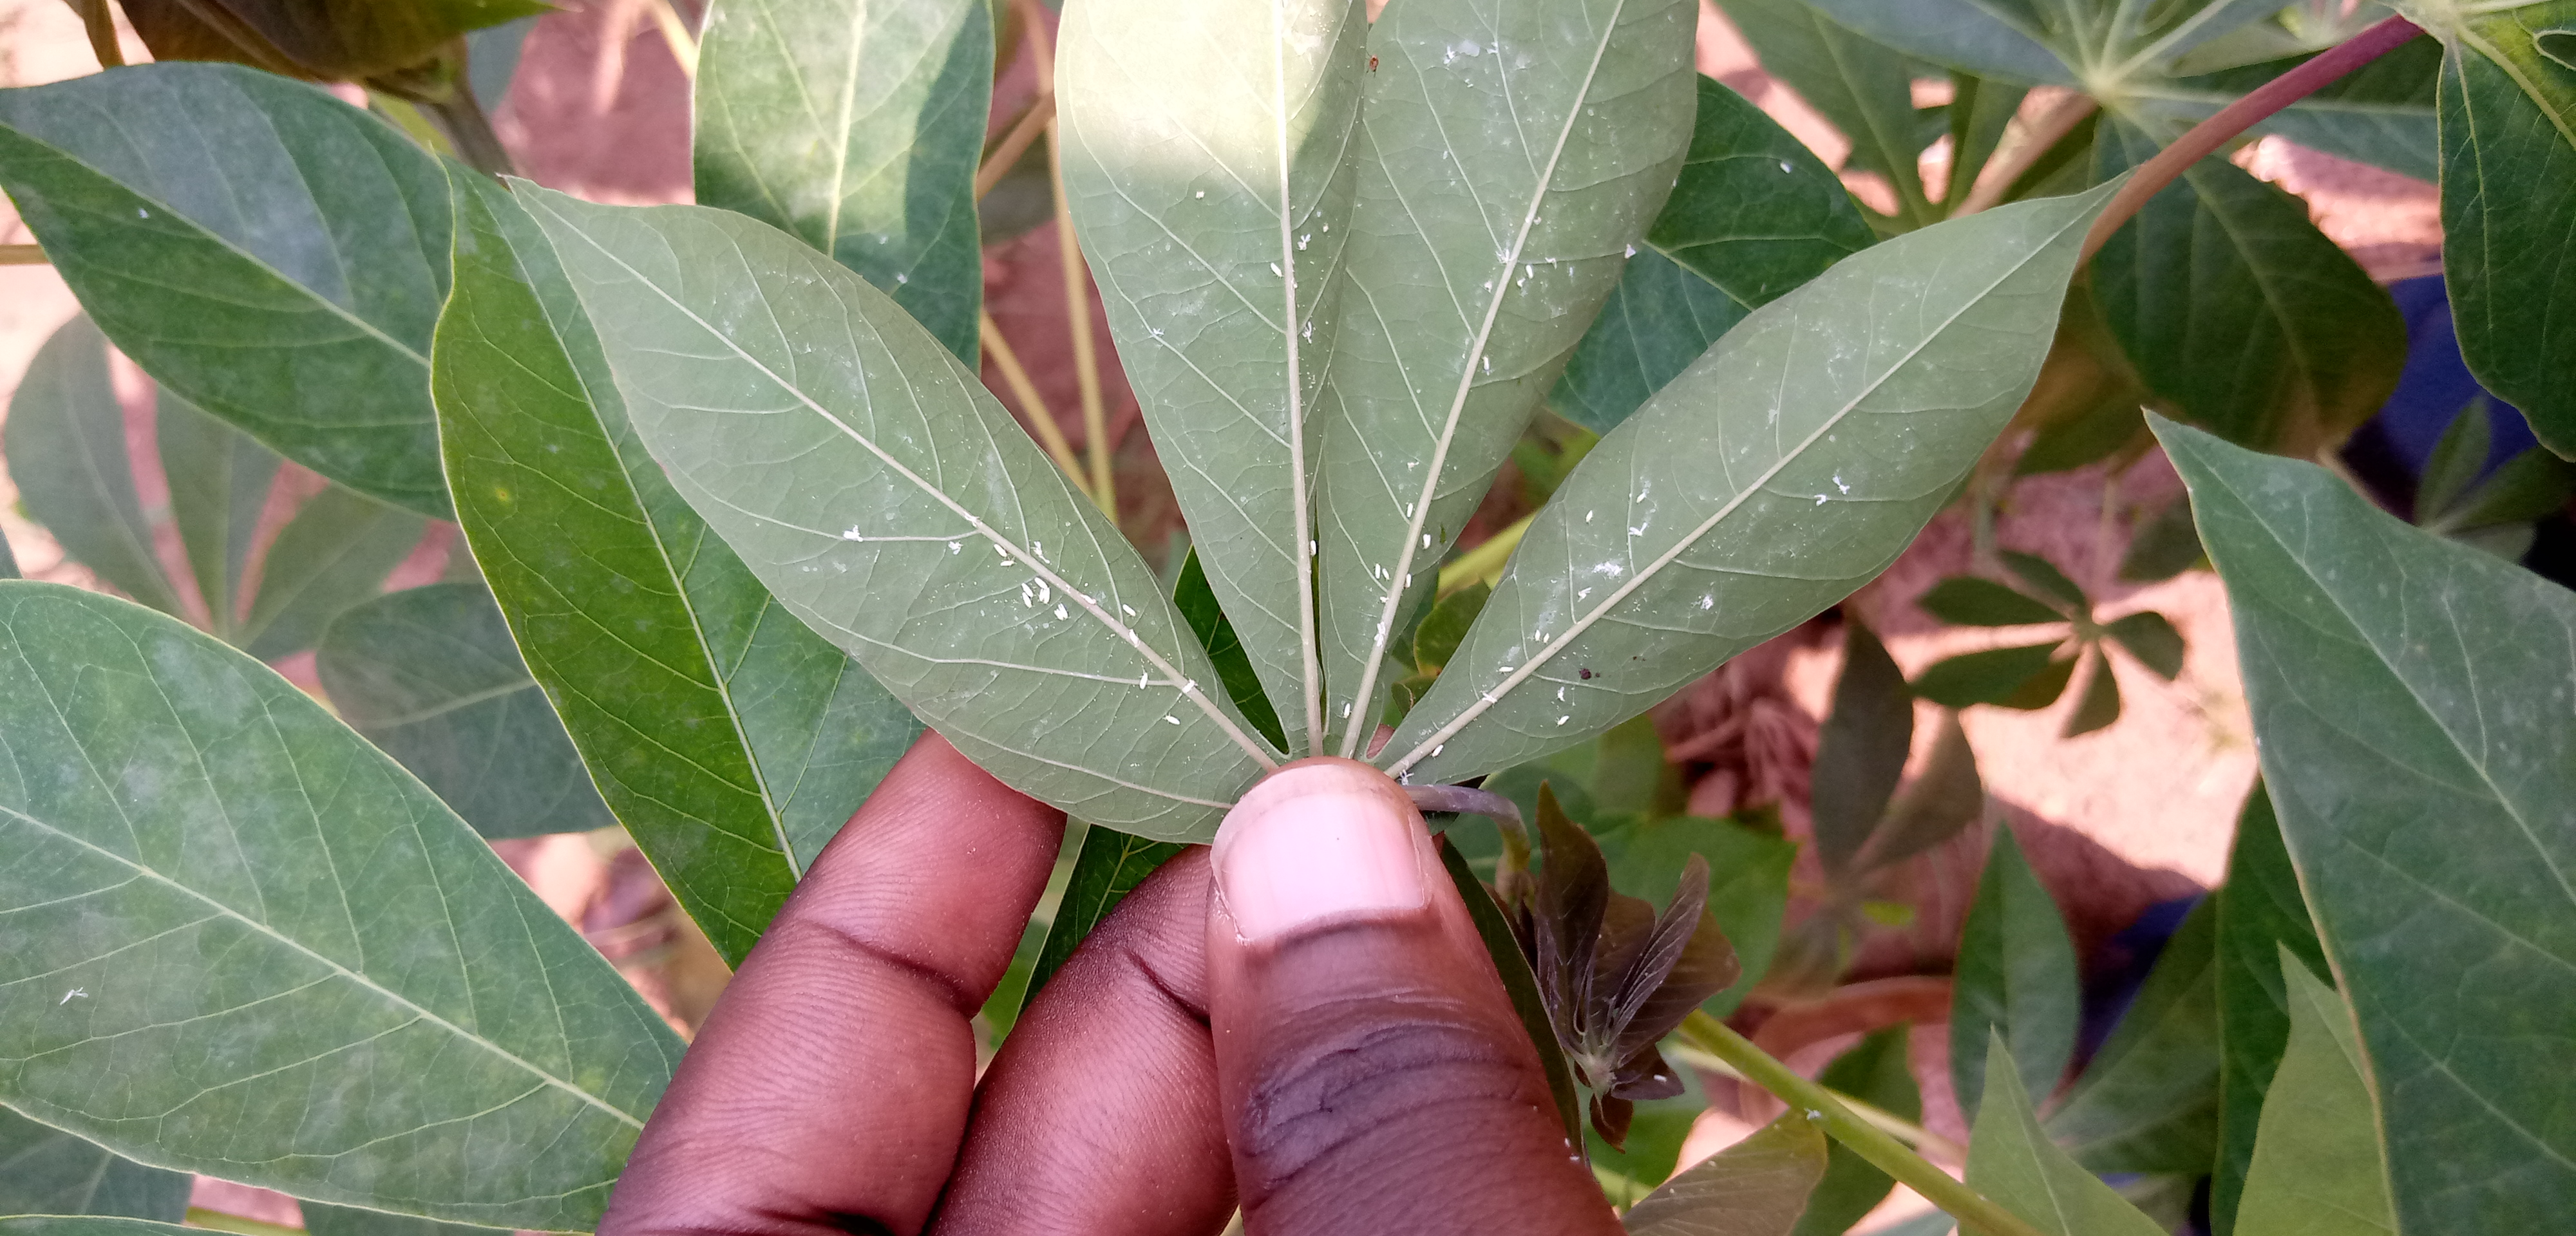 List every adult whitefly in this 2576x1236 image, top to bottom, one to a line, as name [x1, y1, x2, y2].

whitefly [1776, 160, 1797, 176]
whitefly [1192, 189, 1210, 203]
whitefly [1294, 229, 1313, 254]
whitefly [1620, 242, 1640, 261]
whitefly [1267, 260, 1284, 279]
whitefly [1522, 263, 1539, 281]
whitefly [1512, 274, 1527, 292]
whitefly [1301, 317, 1320, 346]
whitefly [1478, 350, 1494, 376]
whitefly [1836, 482, 1853, 498]
whitefly [1633, 490, 1649, 505]
whitefly [1812, 492, 1830, 509]
whitefly [1403, 500, 1414, 521]
whitefly [1583, 508, 1596, 527]
whitefly [838, 520, 864, 546]
whitefly [1624, 520, 1648, 541]
whitefly [1420, 530, 1434, 552]
whitefly [945, 536, 967, 560]
whitefly [1305, 536, 1322, 556]
whitefly [1028, 538, 1054, 565]
whitefly [991, 541, 1009, 559]
whitefly [996, 557, 1018, 568]
whitefly [1369, 561, 1382, 583]
whitefly [1381, 565, 1394, 582]
whitefly [1402, 570, 1416, 590]
whitefly [1032, 575, 1049, 590]
whitefly [1019, 581, 1034, 598]
whitefly [1575, 585, 1593, 603]
whitefly [1038, 586, 1044, 603]
whitefly [1044, 588, 1054, 604]
whitefly [1020, 590, 1036, 610]
whitefly [1077, 592, 1098, 607]
whitefly [1378, 594, 1390, 606]
whitefly [1698, 594, 1718, 617]
whitefly [1121, 601, 1139, 621]
whitefly [1058, 602, 1070, 619]
whitefly [1054, 608, 1065, 623]
whitefly [1376, 620, 1387, 633]
whitefly [1127, 627, 1142, 649]
whitefly [1532, 628, 1542, 643]
whitefly [1542, 632, 1551, 644]
whitefly [1374, 633, 1385, 649]
whitefly [1495, 664, 1518, 675]
whitefly [1135, 669, 1155, 693]
whitefly [1179, 674, 1197, 696]
whitefly [1555, 685, 1571, 704]
whitefly [1479, 689, 1498, 707]
whitefly [1341, 700, 1353, 721]
whitefly [1161, 710, 1183, 729]
whitefly [1553, 712, 1573, 730]
whitefly [1429, 741, 1449, 758]
whitefly [1396, 767, 1416, 786]
whitefly [1652, 1071, 1669, 1085]
whitefly [1801, 1104, 1822, 1123]